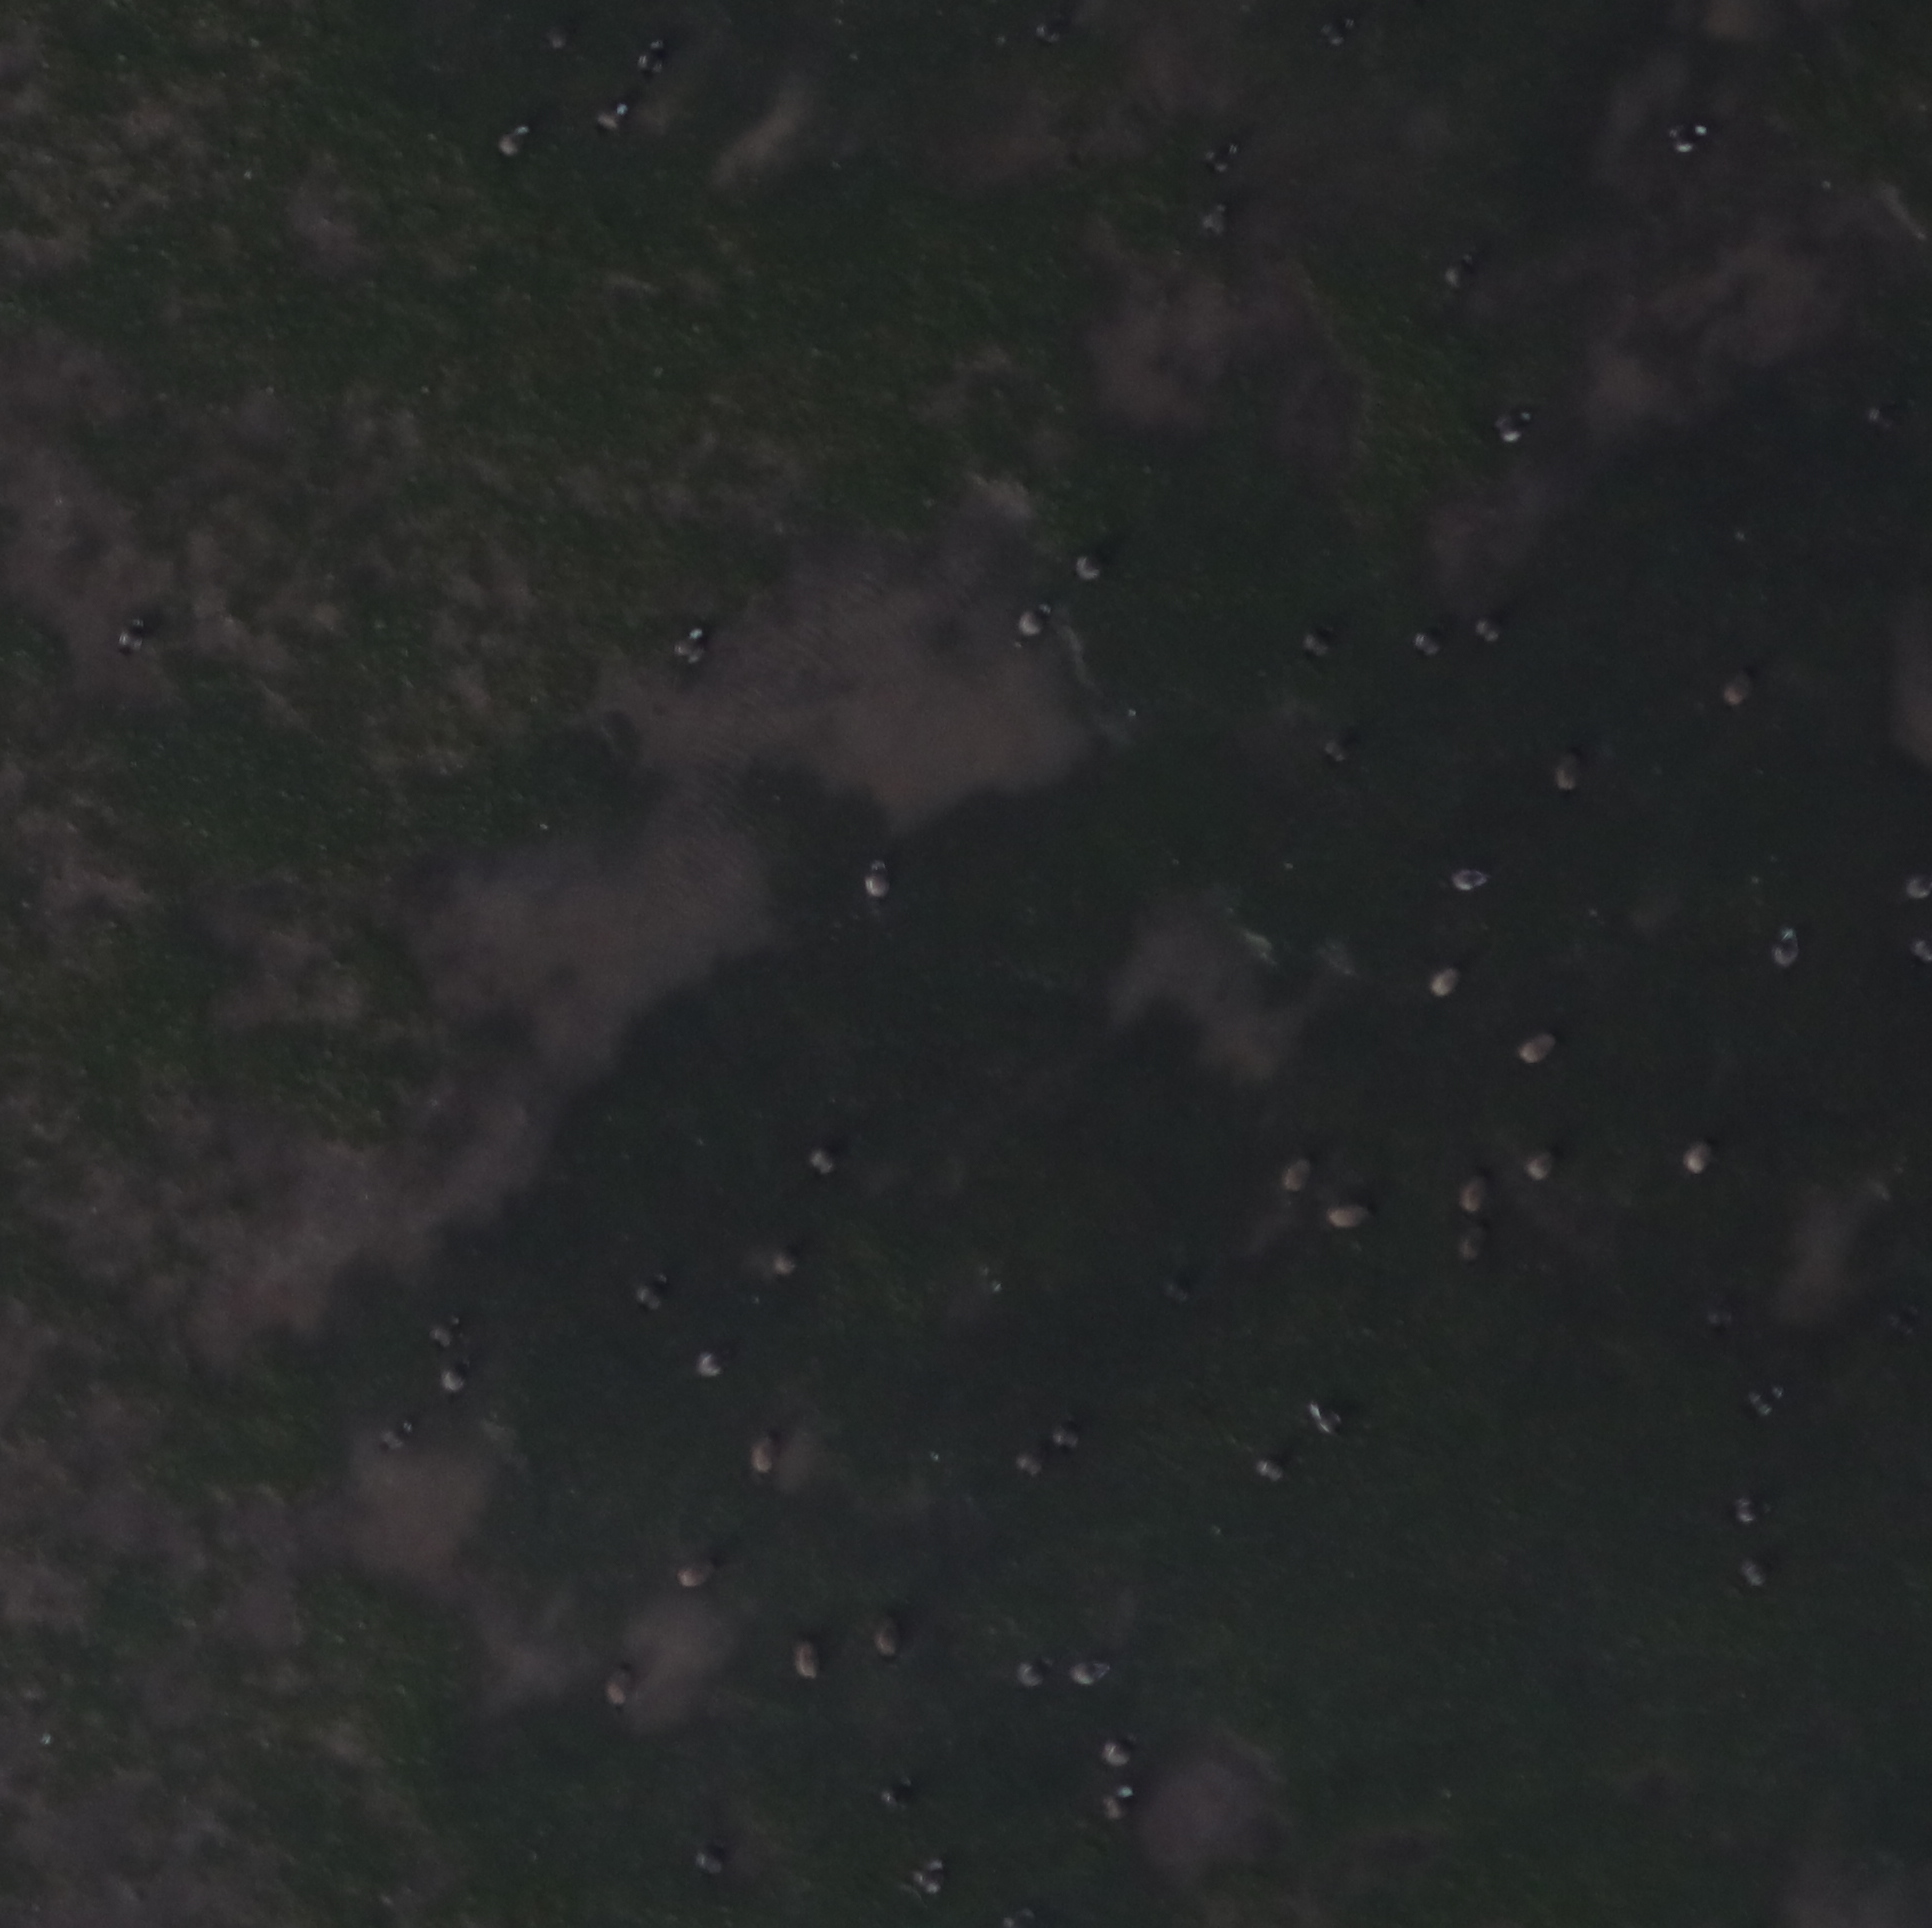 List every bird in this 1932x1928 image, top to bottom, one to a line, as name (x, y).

brant (1342, 34)
brant (1048, 35)
brant (654, 61)
brant (615, 117)
brant (1688, 135)
brant (516, 147)
brant (1220, 151)
brant (1216, 224)
brant (1466, 270)
brant (1512, 432)
brant (1096, 567)
brant (1028, 619)
brant (1489, 635)
brant (133, 638)
brant (1325, 641)
brant (1431, 644)
brant (689, 646)
Canada goose (1737, 684)
brant (1343, 751)
brant (1567, 783)
brant (1465, 877)
brant (879, 880)
brant (1924, 888)
brant (1921, 942)
brant (1789, 949)
brant (1444, 983)
Canada goose (1540, 1047)
Canada goose (1702, 1158)
brant (823, 1159)
Canada goose (1543, 1166)
Canada goose (1292, 1172)
Canada goose (1474, 1201)
Canada goose (1347, 1209)
Canada goose (1471, 1246)
brant (791, 1261)
brant (652, 1286)
brant (1721, 1311)
brant (1906, 1323)
brant (446, 1336)
brant (715, 1363)
brant (457, 1381)
brant (1760, 1395)
brant (1325, 1420)
brant (1063, 1438)
brant (403, 1439)
Canada goose (767, 1463)
brant (1030, 1463)
brant (1276, 1469)
brant (1746, 1512)
brant (1755, 1568)
Canada goose (696, 1572)
Canada goose (890, 1639)
Canada goose (812, 1660)
brant (1087, 1672)
brant (1032, 1676)
Canada goose (619, 1691)
brant (1113, 1742)
brant (1111, 1797)
brant (902, 1799)
brant (712, 1855)
brant (925, 1884)